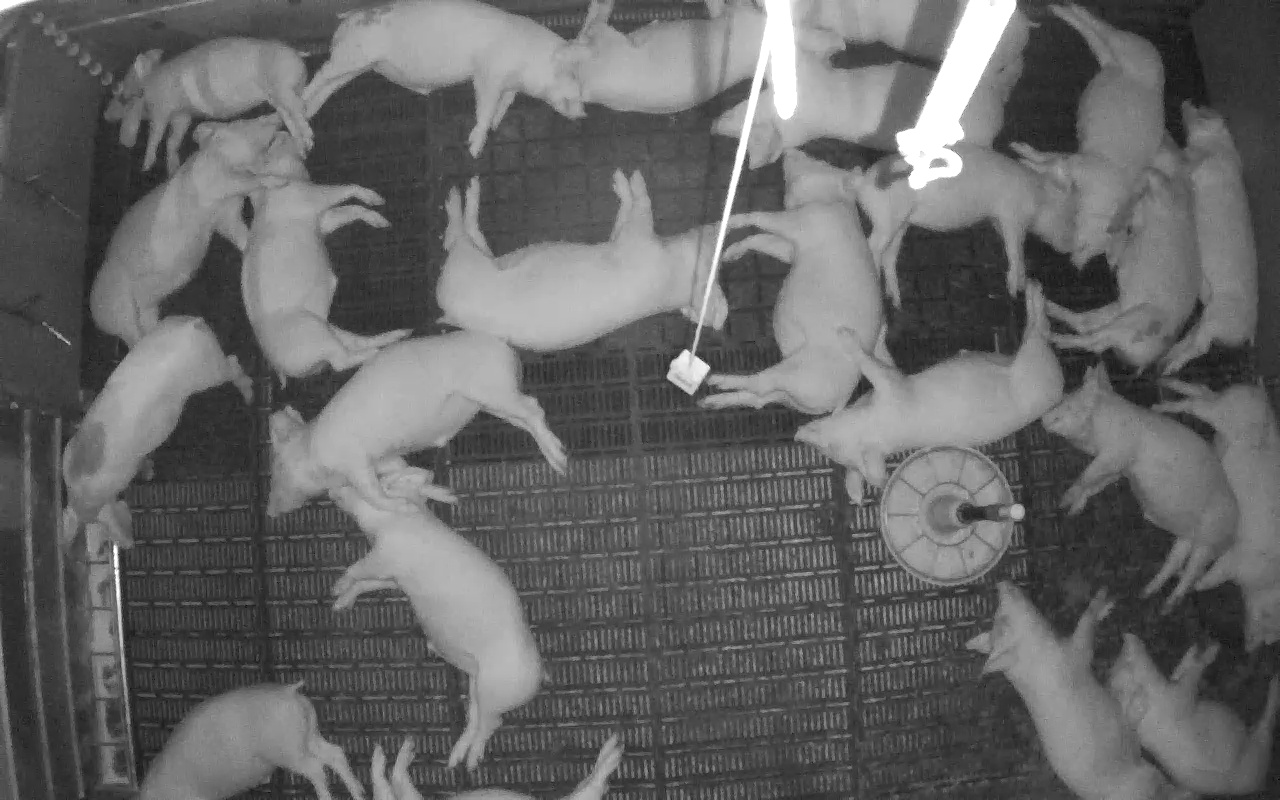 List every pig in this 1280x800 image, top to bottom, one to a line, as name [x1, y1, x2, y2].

pig [569, 0, 848, 115]
pig [755, 0, 1041, 87]
pig [298, 1, 598, 159]
pig [1010, 2, 1167, 270]
pig [103, 34, 316, 176]
pig [709, 52, 1025, 169]
pig [1155, 99, 1259, 377]
pig [89, 110, 294, 352]
pig [1037, 127, 1208, 377]
pig [241, 128, 417, 392]
pig [856, 142, 1082, 311]
pig [698, 147, 882, 417]
pig [434, 163, 732, 353]
pig [796, 277, 1065, 502]
pig [56, 317, 256, 551]
pig [269, 329, 570, 517]
pig [1041, 359, 1237, 616]
pig [1152, 377, 1280, 653]
pig [326, 467, 555, 775]
pig [965, 579, 1199, 799]
pig [1095, 628, 1279, 797]
pig [140, 677, 367, 799]
pig [371, 728, 625, 799]